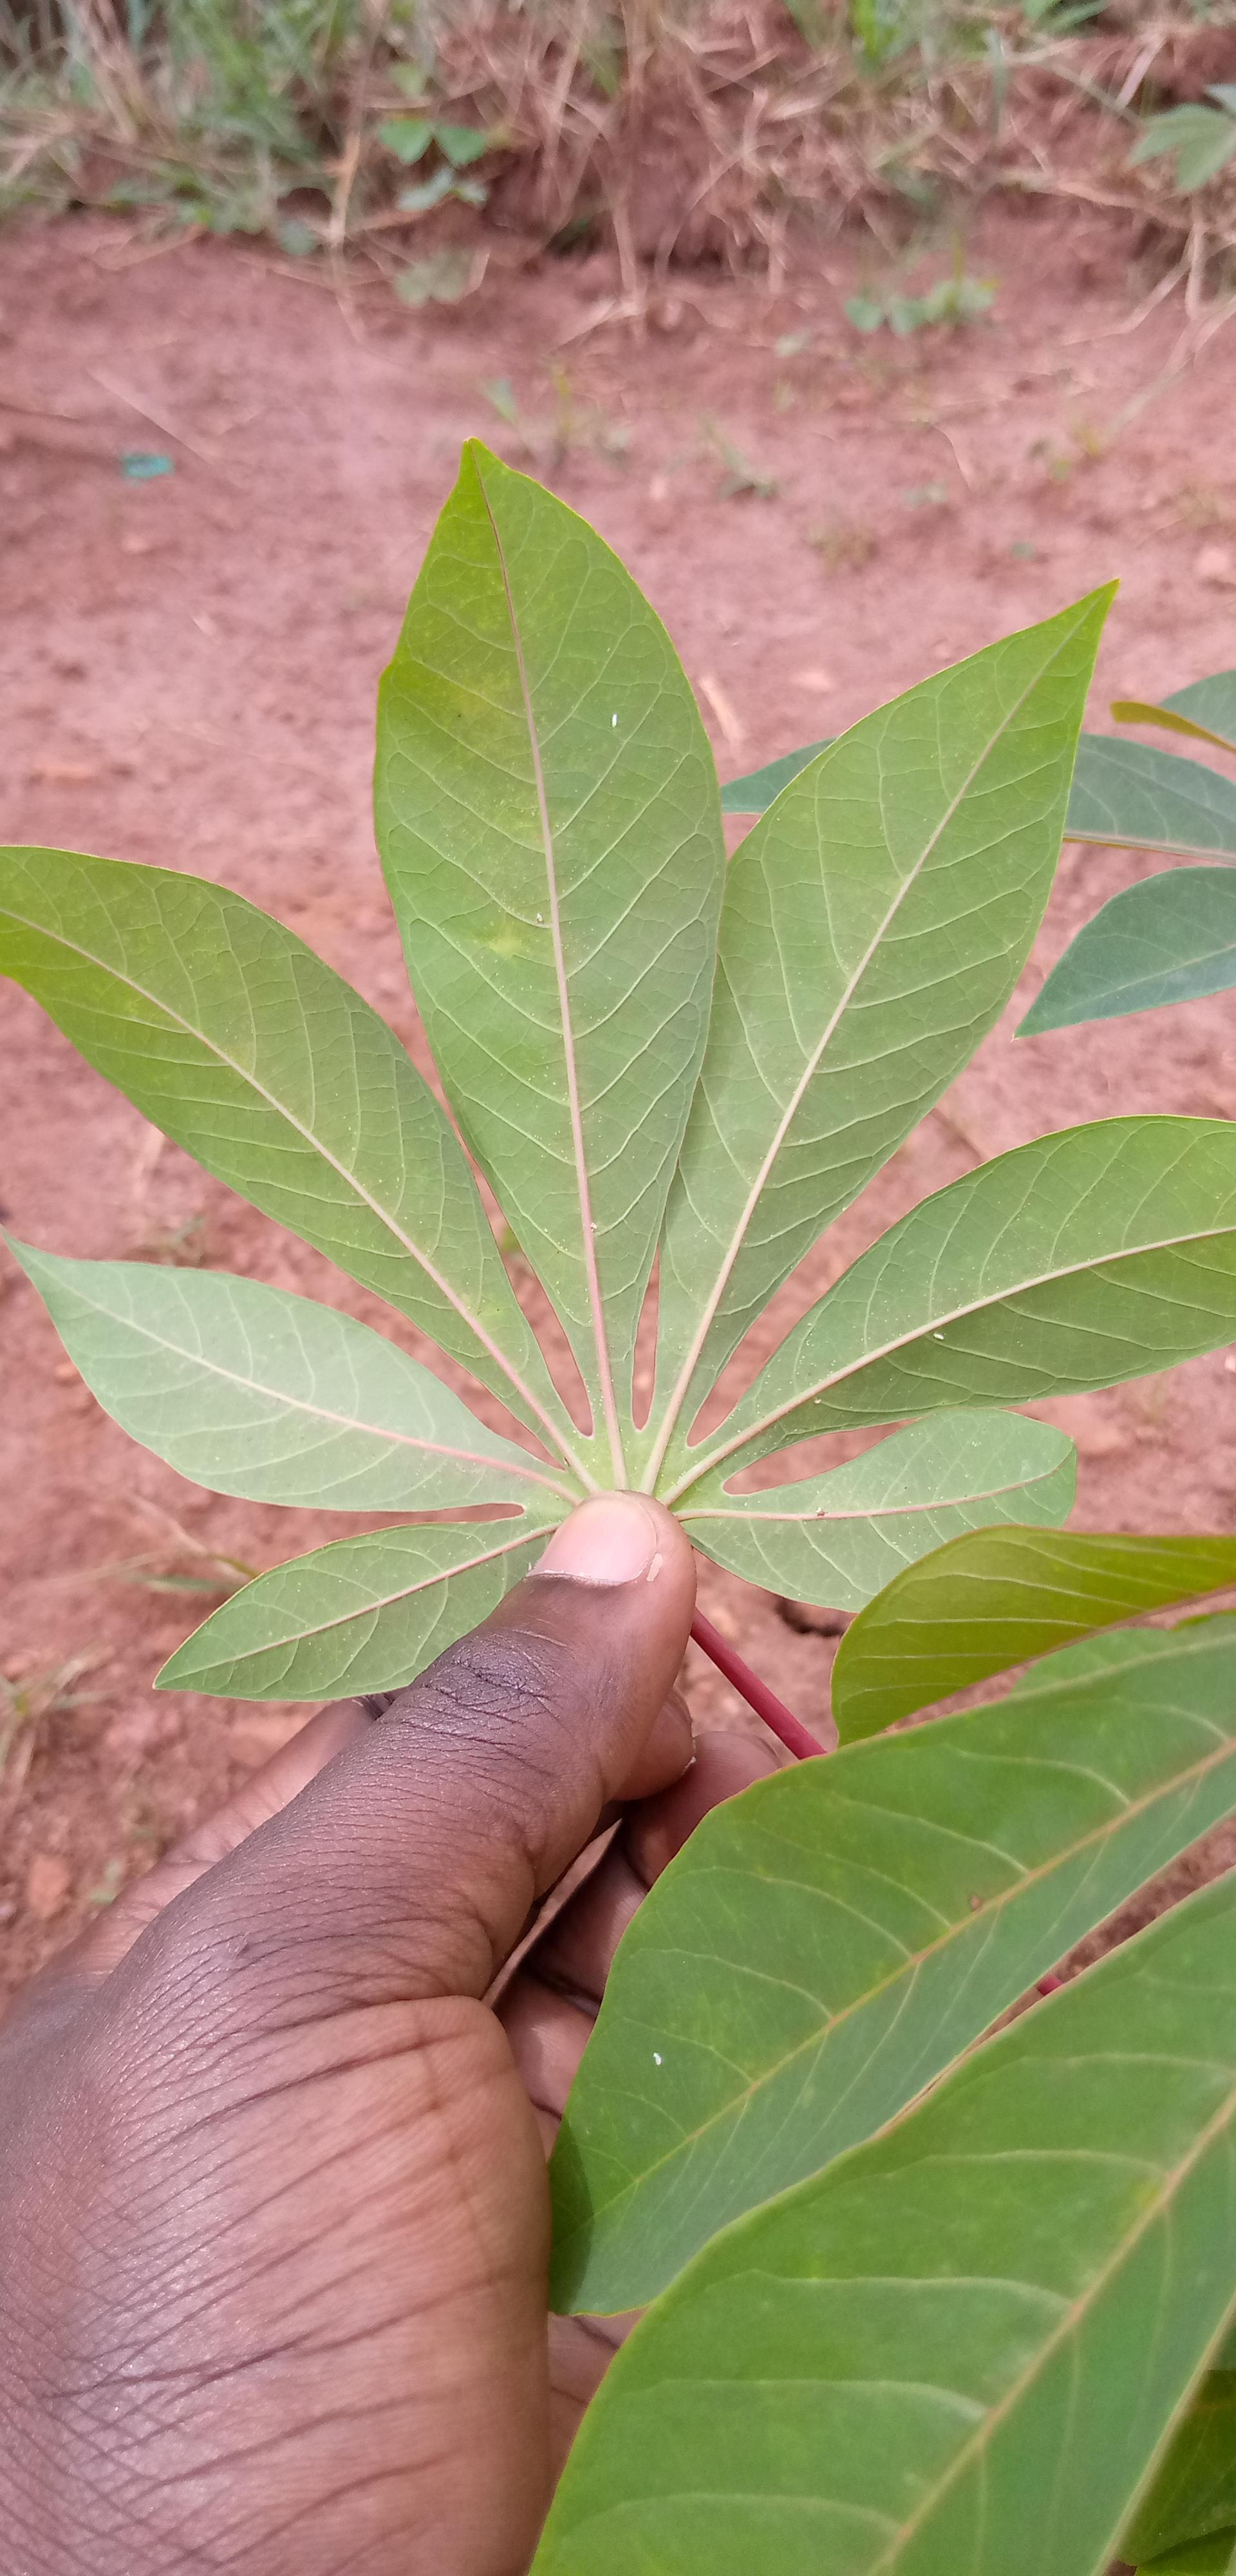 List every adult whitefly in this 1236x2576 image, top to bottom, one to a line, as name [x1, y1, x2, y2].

whitefly [612, 713, 618, 730]
whitefly [589, 1222, 597, 1229]
whitefly [934, 1334, 944, 1341]
whitefly [812, 1397, 821, 1405]
whitefly [653, 2052, 662, 2067]